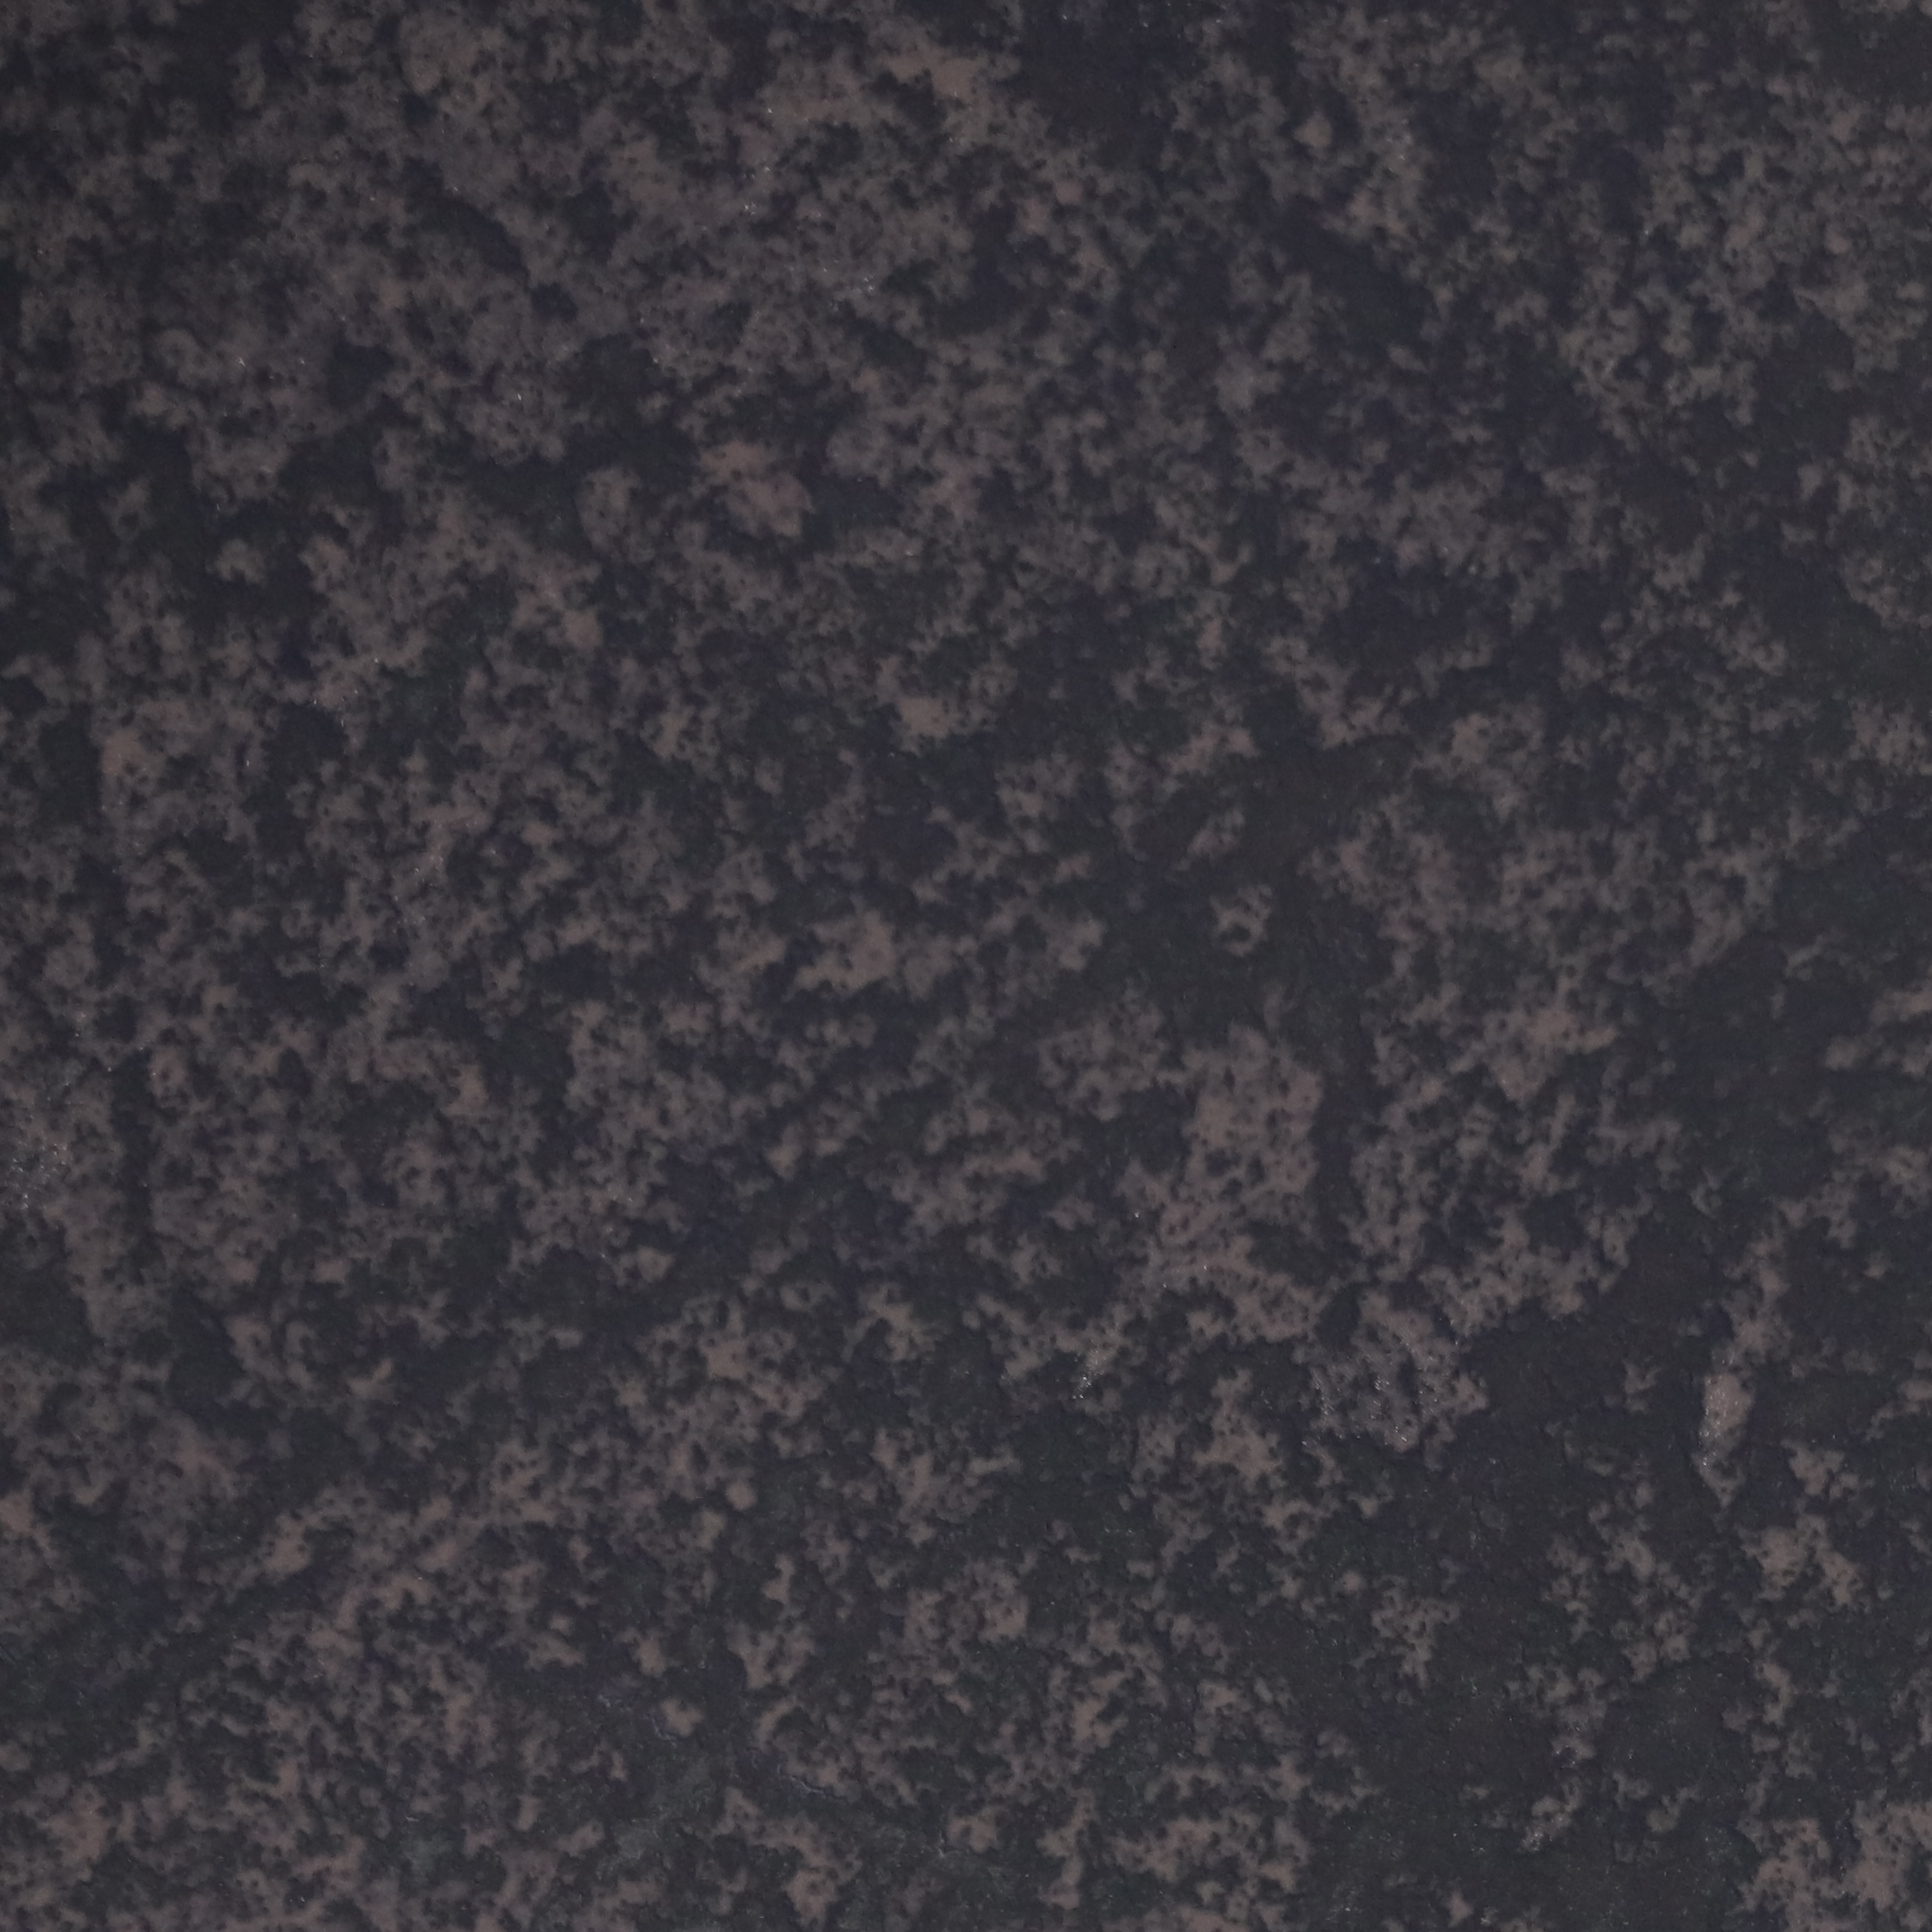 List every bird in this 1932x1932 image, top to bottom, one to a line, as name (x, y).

None